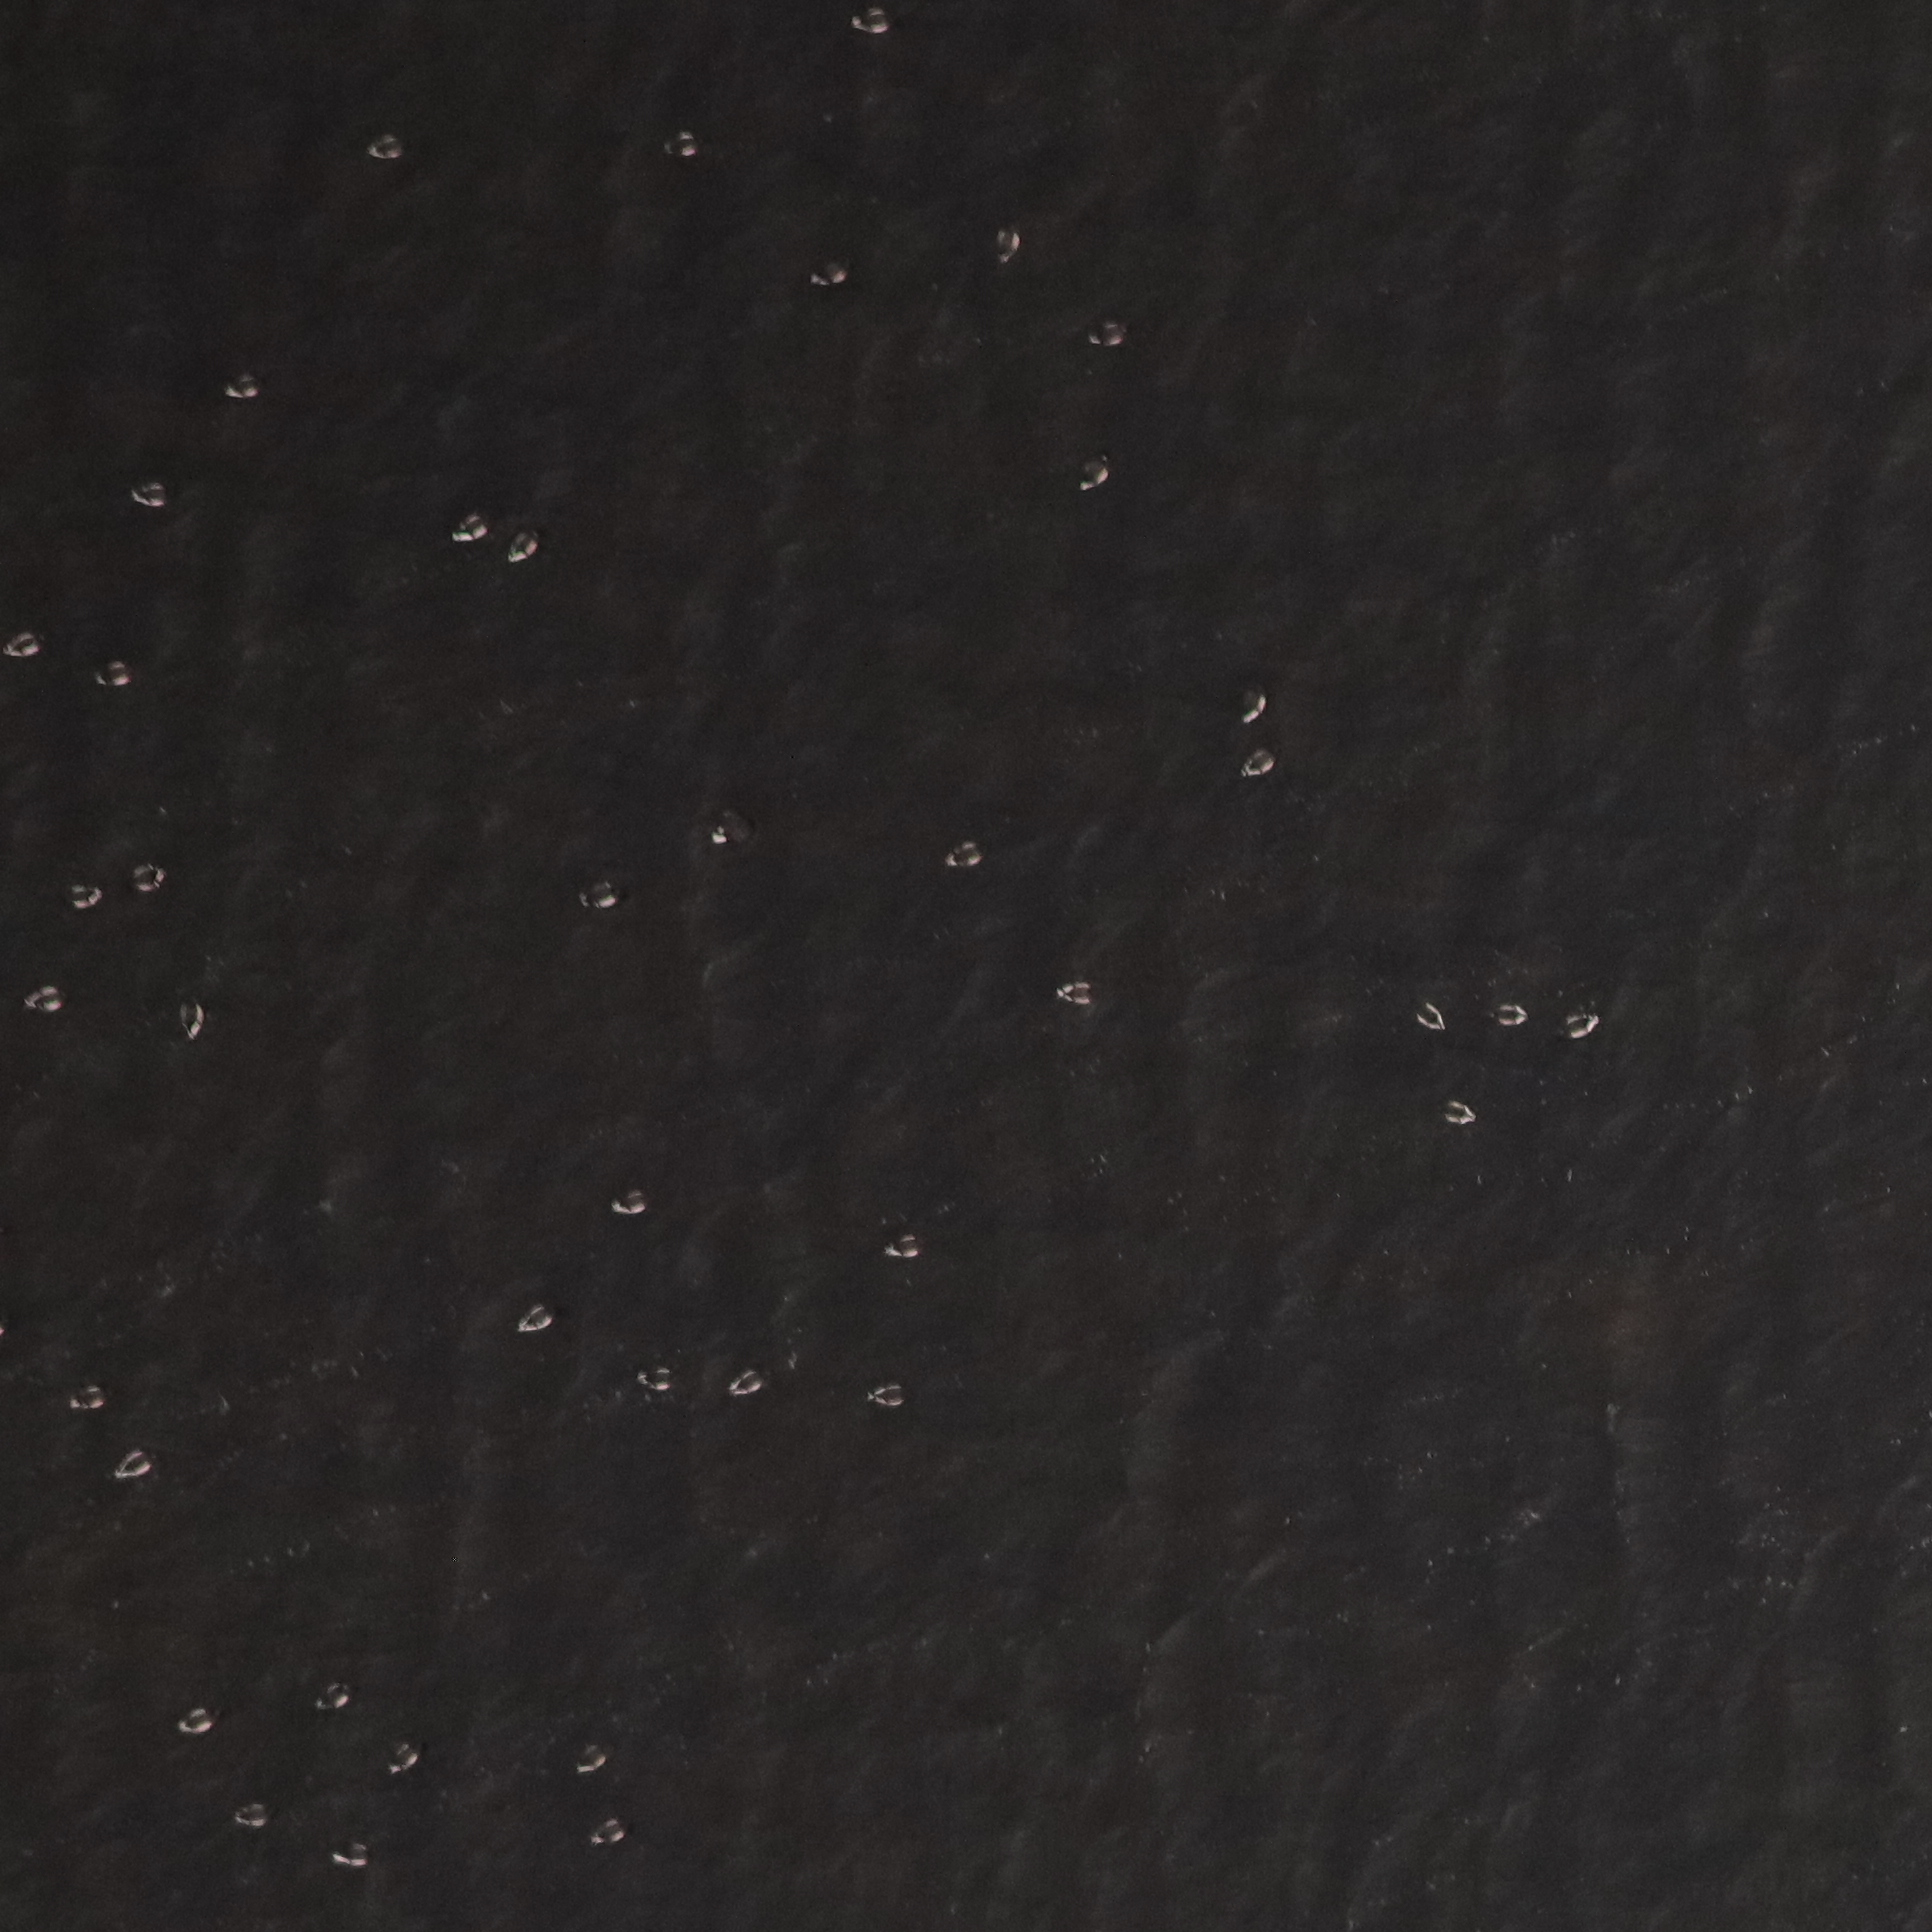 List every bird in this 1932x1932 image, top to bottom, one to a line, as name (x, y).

brant (872, 20)
brant (687, 142)
brant (388, 149)
brant (1007, 245)
brant (830, 274)
brant (1110, 334)
brant (243, 386)
brant (1095, 474)
brant (152, 495)
brant (475, 530)
brant (522, 545)
brant (26, 643)
brant (115, 673)
brant (1255, 710)
brant (1258, 760)
brant (729, 832)
brant (964, 856)
brant (149, 877)
brant (81, 892)
brant (601, 894)
brant (1080, 994)
brant (45, 996)
brant (1509, 1015)
brant (191, 1017)
brant (1431, 1017)
brant (1579, 1026)
brant (1458, 1113)
brant (631, 1201)
brant (906, 1246)
brant (537, 1318)
brant (658, 1382)
brant (749, 1383)
brant (890, 1395)
brant (91, 1398)
brant (136, 1464)
brant (335, 1698)
brant (198, 1721)
brant (592, 1757)
brant (405, 1758)
brant (255, 1815)
brant (610, 1833)
brant (356, 1855)